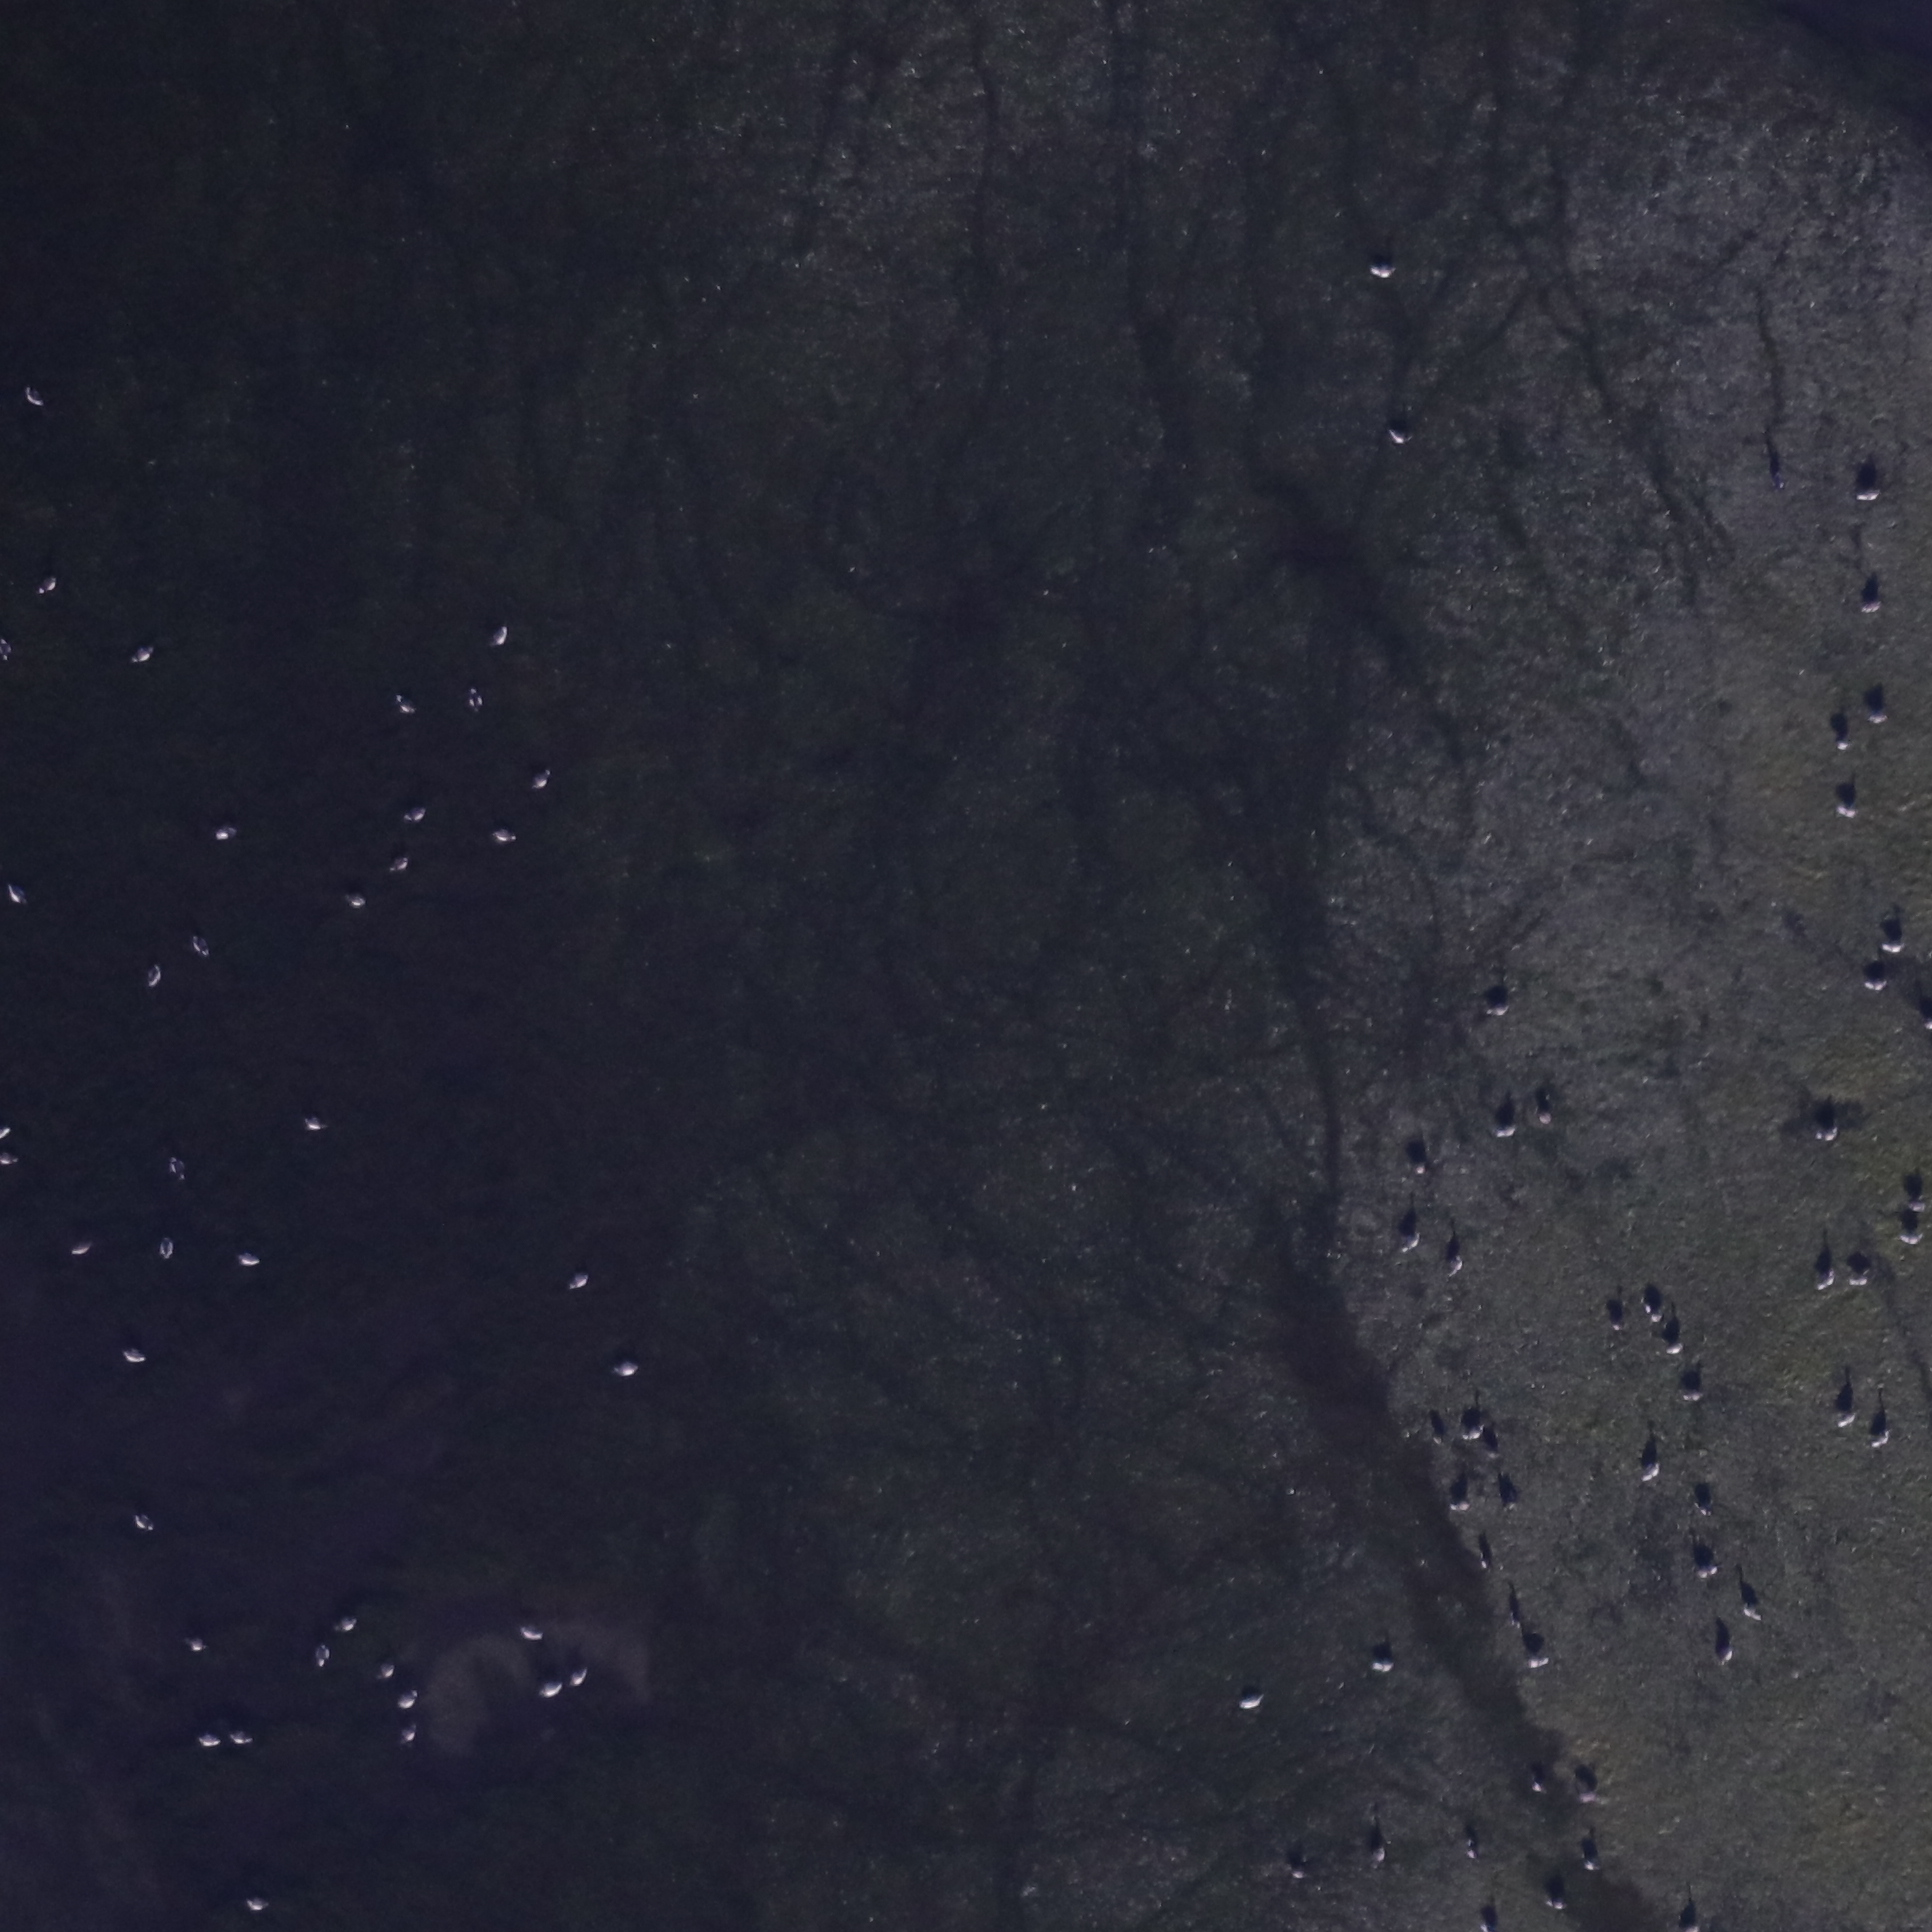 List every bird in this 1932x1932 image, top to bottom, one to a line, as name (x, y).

brant (1382, 272)
brant (46, 410)
brant (1396, 434)
brant (1875, 491)
brant (51, 584)
brant (1869, 611)
brant (499, 637)
brant (161, 645)
brant (10, 653)
brant (468, 704)
brant (407, 706)
brant (1885, 711)
brant (1850, 746)
brant (539, 780)
brant (1858, 814)
brant (409, 824)
brant (227, 833)
brant (509, 838)
brant (413, 866)
brant (367, 892)
brant (20, 893)
brant (208, 949)
brant (1888, 949)
brant (152, 973)
brant (1870, 980)
brant (1501, 1010)
brant (1550, 1119)
brant (309, 1127)
brant (1511, 1133)
brant (1823, 1137)
brant (14, 1157)
brant (171, 1168)
brant (1908, 1207)
brant (1906, 1237)
brant (80, 1246)
brant (158, 1251)
brant (250, 1257)
brant (1459, 1268)
brant (578, 1279)
brant (1822, 1282)
brant (1867, 1282)
brant (1653, 1311)
brant (1622, 1325)
brant (1678, 1343)
brant (136, 1362)
brant (628, 1369)
brant (1694, 1391)
brant (1852, 1414)
brant (1475, 1430)
brant (1444, 1432)
brant (1881, 1435)
brant (1500, 1449)
brant (1647, 1478)
brant (1703, 1508)
brant (1459, 1509)
brant (1502, 1509)
brant (141, 1530)
brant (1485, 1564)
brant (1720, 1568)
brant (1753, 1602)
brant (1522, 1613)
brant (352, 1626)
brant (534, 1627)
brant (196, 1643)
brant (1734, 1657)
brant (325, 1658)
brant (1387, 1659)
brant (1545, 1659)
brant (586, 1670)
brant (393, 1674)
brant (552, 1688)
brant (1250, 1705)
brant (403, 1708)
brant (218, 1734)
brant (415, 1734)
brant (248, 1736)
brant (1547, 1775)
brant (1585, 1788)
brant (1469, 1850)
brant (1377, 1855)
brant (1600, 1855)
brant (1300, 1867)
brant (1563, 1892)
brant (261, 1903)
brant (1682, 1921)